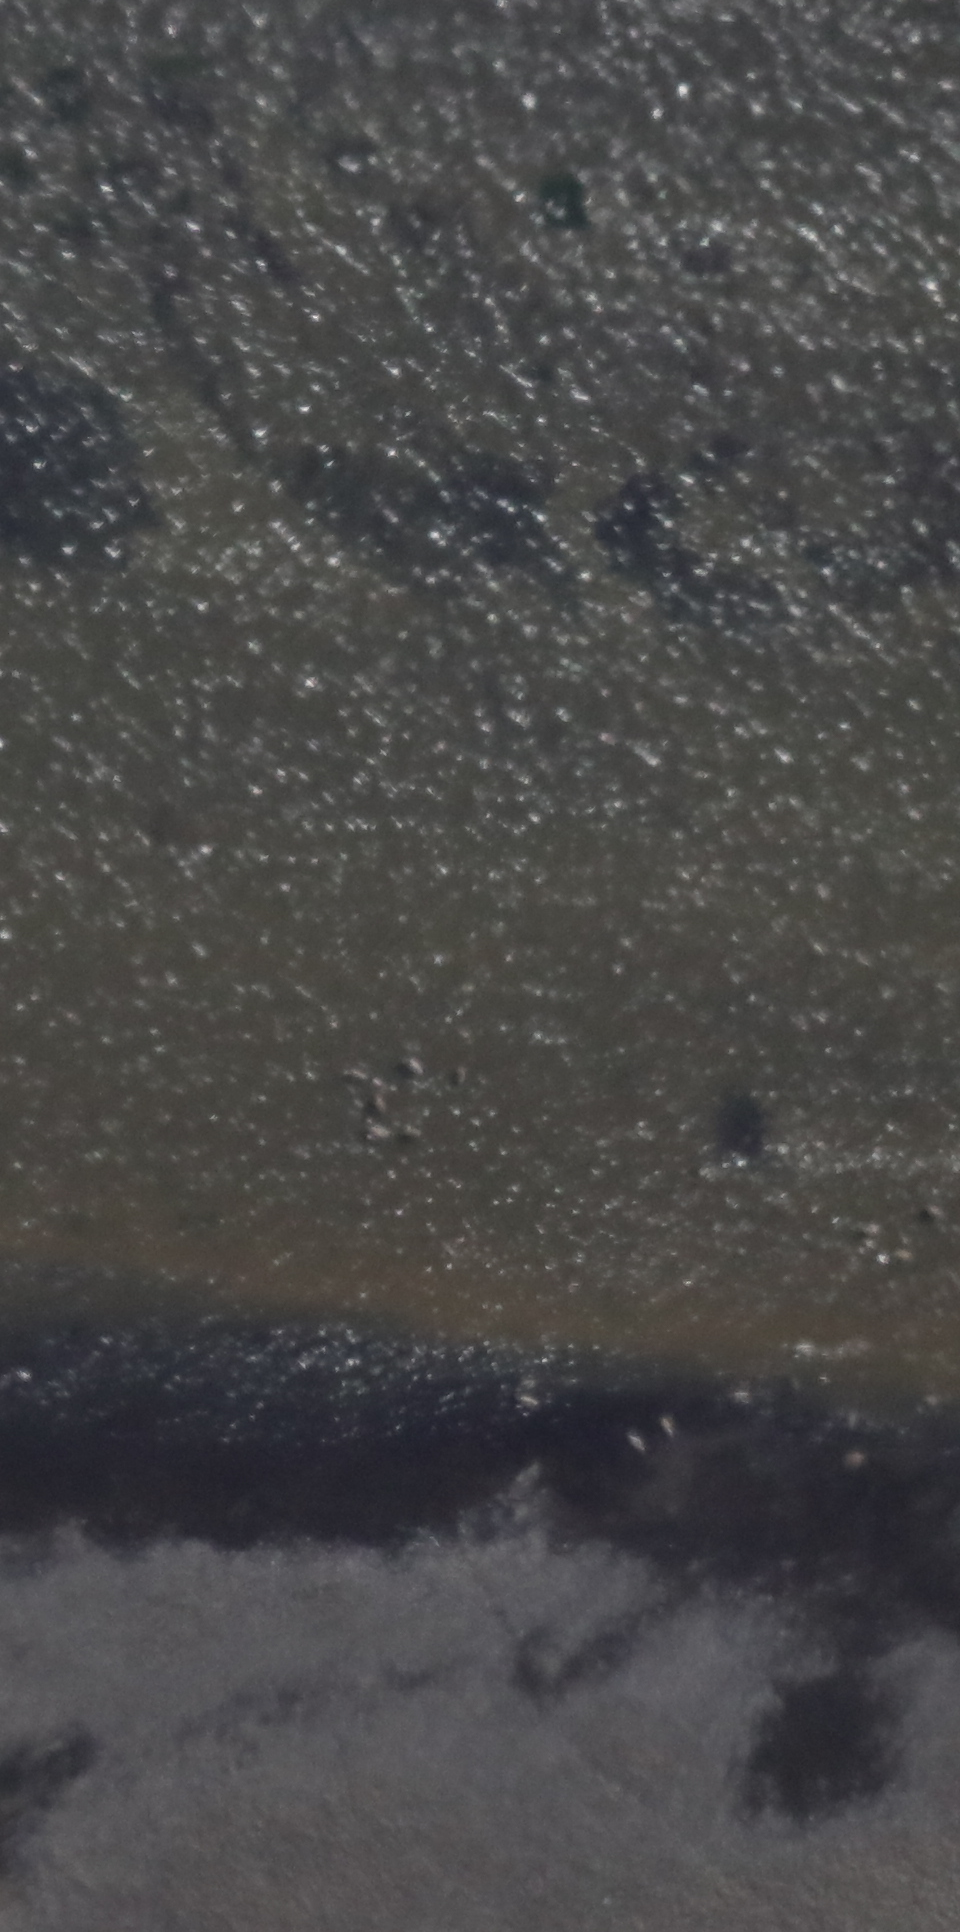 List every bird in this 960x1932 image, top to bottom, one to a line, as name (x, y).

other bird (416, 1067)
other bird (460, 1075)
other bird (354, 1076)
other bird (377, 1104)
other bird (377, 1133)
other bird (409, 1134)
other bird (934, 1212)
other bird (865, 1227)
other bird (901, 1255)
other bird (533, 1401)
other bird (666, 1427)
other bird (637, 1441)